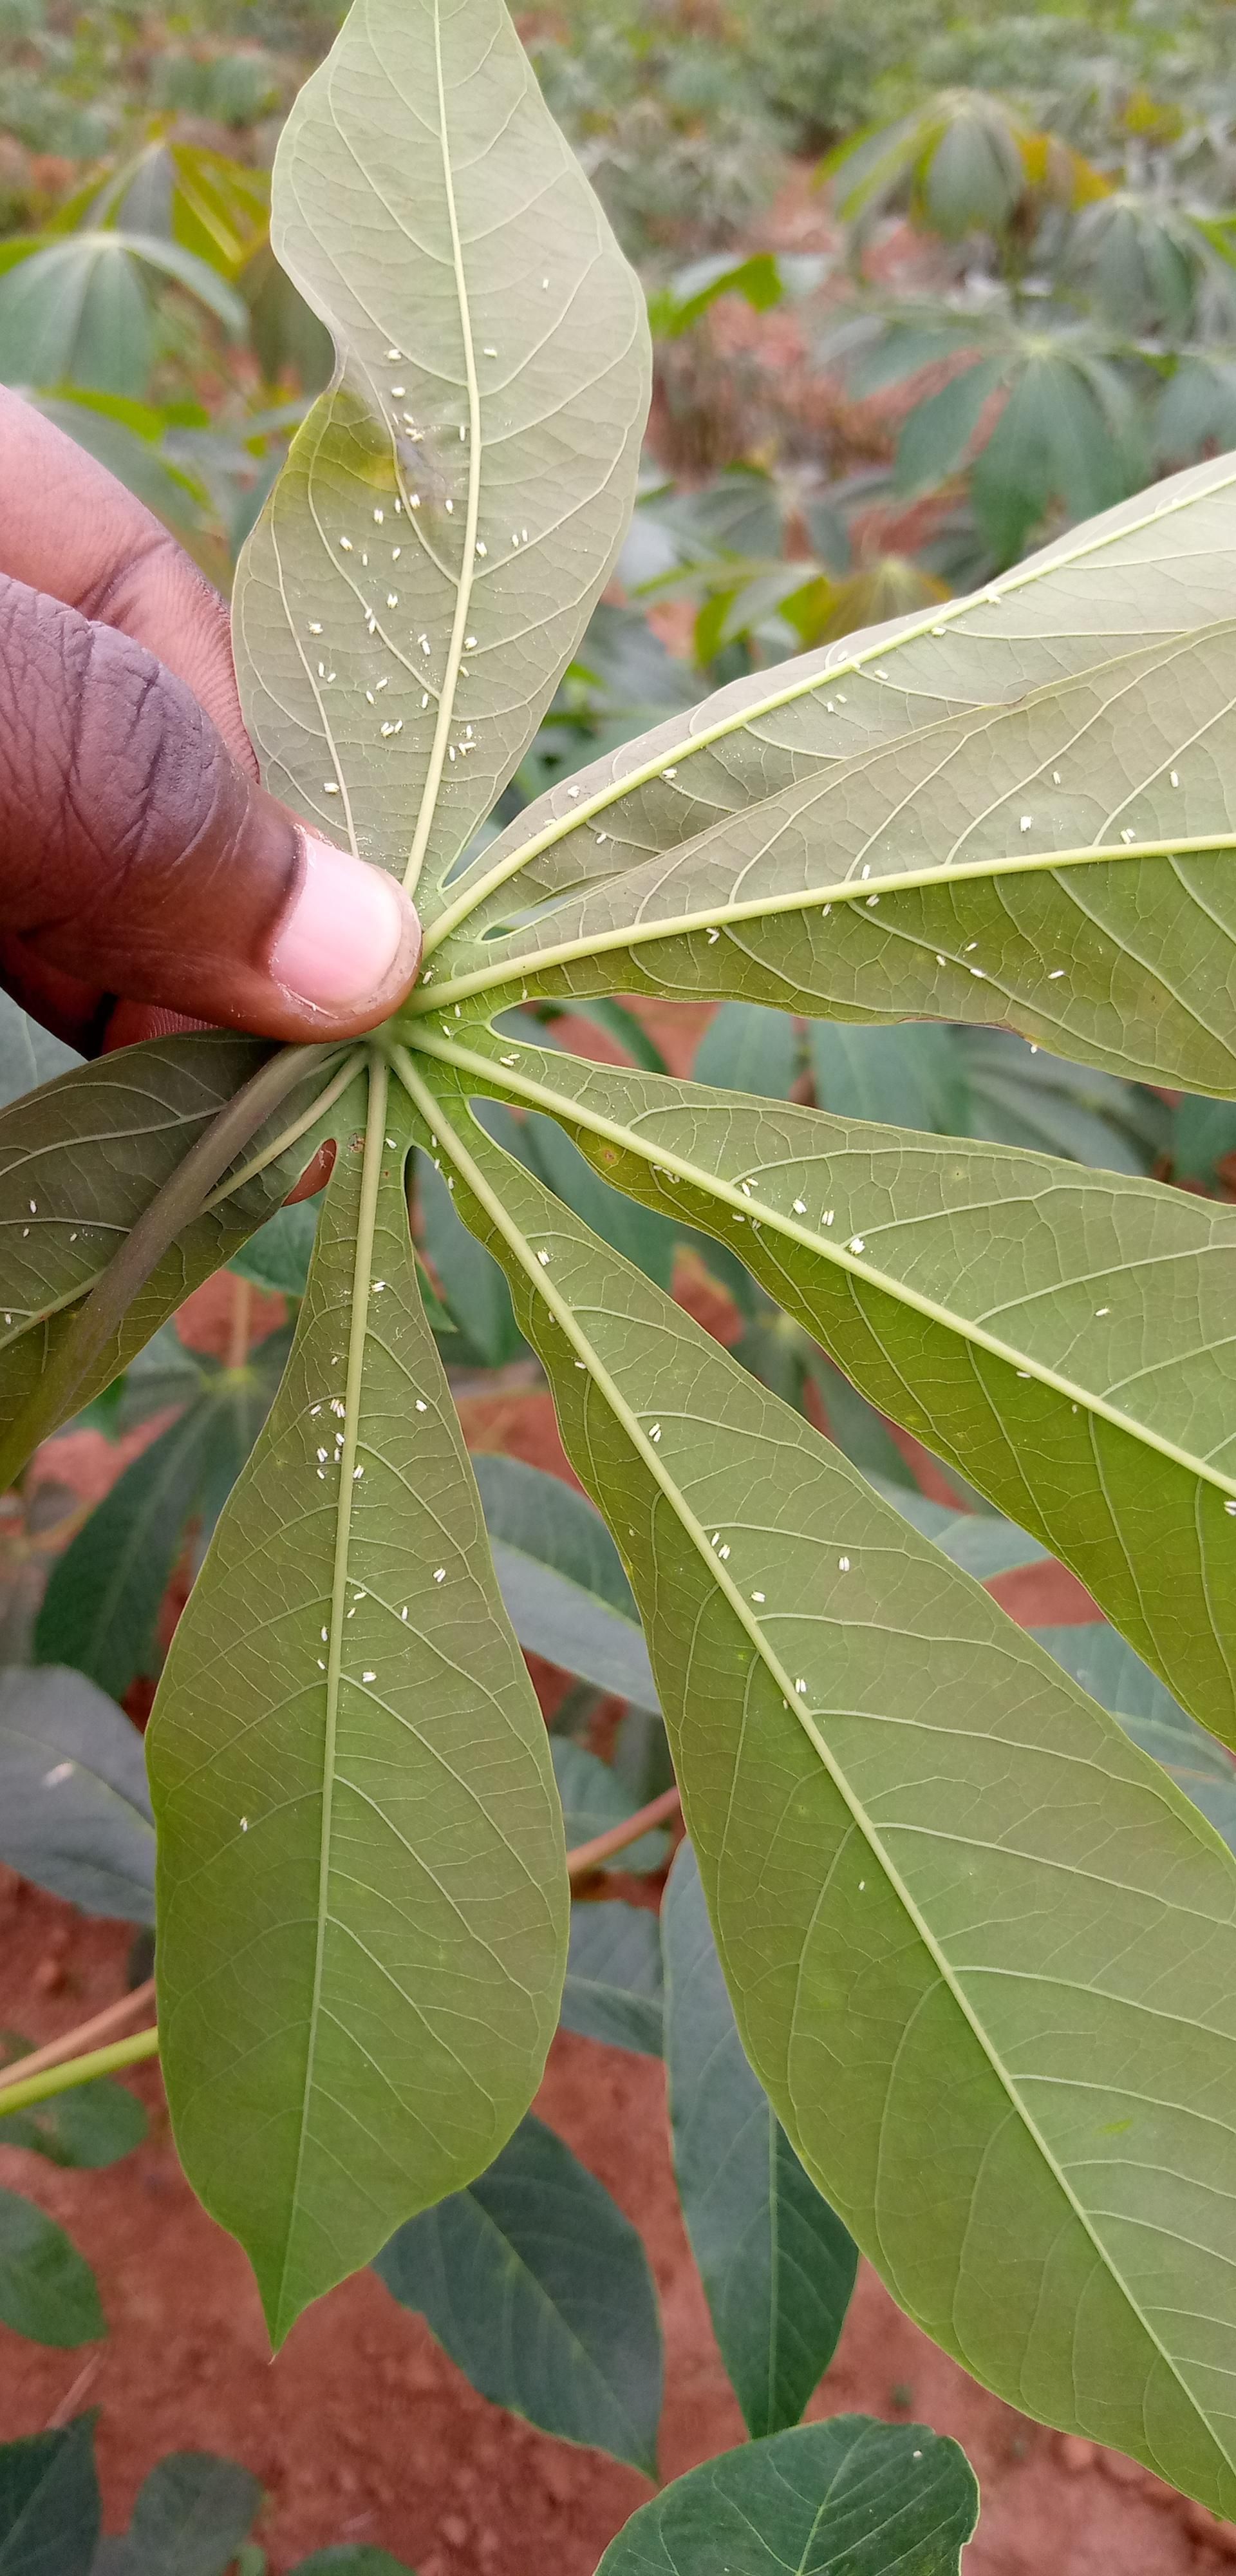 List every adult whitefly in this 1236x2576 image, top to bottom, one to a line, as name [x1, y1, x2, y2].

whitefly [541, 276, 552, 292]
whitefly [385, 346, 402, 354]
whitefly [481, 346, 500, 359]
whitefly [386, 354, 403, 361]
whitefly [386, 385, 409, 400]
whitefly [401, 410, 418, 426]
whitefly [457, 422, 470, 444]
whitefly [402, 427, 418, 437]
whitefly [409, 434, 426, 444]
whitefly [413, 493, 425, 511]
whitefly [408, 493, 417, 509]
whitefly [393, 495, 403, 514]
whitefly [443, 497, 460, 520]
whitefly [372, 507, 378, 525]
whitefly [378, 508, 388, 527]
whitefly [520, 527, 531, 545]
whitefly [510, 533, 522, 551]
whitefly [342, 536, 357, 552]
whitefly [337, 539, 348, 553]
whitefly [475, 541, 484, 558]
whitefly [480, 541, 491, 556]
whitefly [390, 544, 405, 565]
whitefly [359, 551, 370, 568]
whitefly [985, 592, 1004, 605]
whitefly [386, 592, 391, 610]
whitefly [391, 594, 398, 611]
whitefly [362, 606, 374, 621]
whitefly [367, 617, 379, 637]
whitefly [308, 621, 323, 631]
whitefly [929, 625, 948, 641]
whitefly [312, 627, 325, 636]
whitefly [415, 633, 429, 645]
whitefly [462, 636, 477, 645]
whitefly [420, 639, 432, 658]
whitefly [465, 640, 478, 652]
whitefly [836, 649, 849, 664]
whitefly [314, 660, 328, 681]
whitefly [849, 660, 865, 674]
whitefly [458, 664, 473, 680]
whitefly [872, 668, 892, 681]
whitefly [325, 670, 339, 685]
whitefly [375, 676, 391, 694]
whitefly [363, 689, 377, 707]
whitefly [418, 690, 431, 713]
whitefly [833, 692, 850, 705]
whitefly [825, 699, 838, 717]
whitefly [393, 716, 407, 736]
whitefly [379, 721, 390, 734]
whitefly [464, 723, 476, 741]
whitefly [382, 724, 395, 739]
whitefly [463, 740, 478, 750]
whitefly [457, 741, 467, 758]
whitefly [446, 743, 458, 764]
whitefly [661, 766, 679, 775]
whitefly [1166, 769, 1183, 791]
whitefly [1050, 770, 1064, 787]
whitefly [322, 782, 343, 790]
whitefly [563, 782, 585, 802]
whitefly [323, 787, 341, 795]
whitefly [1025, 813, 1033, 831]
whitefly [1019, 814, 1027, 833]
whitefly [542, 817, 558, 827]
whitefly [1126, 827, 1138, 839]
whitefly [1119, 829, 1134, 846]
whitefly [594, 831, 612, 849]
whitefly [859, 862, 872, 881]
whitefly [861, 893, 877, 907]
whitefly [869, 896, 881, 908]
whitefly [819, 902, 834, 921]
whitefly [704, 925, 718, 936]
whitefly [705, 931, 722, 946]
whitefly [961, 942, 980, 953]
whitefly [933, 952, 949, 969]
whitefly [966, 967, 985, 980]
whitefly [1044, 967, 1066, 984]
whitefly [420, 967, 434, 987]
whitefly [520, 987, 530, 1001]
whitefly [450, 1002, 464, 1021]
whitefly [440, 1023, 454, 1037]
whitefly [1027, 1042, 1043, 1056]
whitefly [507, 1052, 523, 1062]
whitefly [497, 1055, 516, 1068]
whitefly [429, 1133, 440, 1149]
whitefly [384, 1136, 401, 1152]
whitefly [430, 1156, 444, 1174]
whitefly [651, 1162, 662, 1171]
whitefly [662, 1168, 674, 1177]
whitefly [445, 1172, 456, 1192]
whitefly [667, 1175, 677, 1186]
whitefly [743, 1177, 762, 1189]
whitefly [740, 1181, 753, 1200]
whitefly [28, 1198, 39, 1215]
whitefly [793, 1198, 810, 1215]
whitefly [791, 1202, 803, 1215]
whitefly [826, 1208, 835, 1227]
whitefly [820, 1209, 829, 1226]
whitefly [729, 1211, 746, 1224]
whitefly [751, 1218, 757, 1230]
whitefly [756, 1218, 763, 1231]
whitefly [21, 1226, 32, 1238]
whitefly [68, 1231, 79, 1244]
whitefly [849, 1236, 861, 1249]
whitefly [850, 1239, 864, 1254]
whitefly [855, 1244, 866, 1256]
whitefly [541, 1248, 552, 1264]
whitefly [536, 1249, 547, 1267]
whitefly [370, 1280, 387, 1289]
whitefly [370, 1286, 386, 1294]
whitefly [1093, 1306, 1111, 1320]
whitefly [547, 1309, 561, 1324]
whitefly [3, 1311, 13, 1327]
whitefly [329, 1355, 341, 1367]
whitefly [571, 1359, 586, 1370]
whitefly [1012, 1368, 1032, 1383]
whitefly [328, 1397, 336, 1414]
whitefly [332, 1398, 340, 1414]
whitefly [415, 1399, 429, 1412]
whitefly [308, 1402, 322, 1416]
whitefly [339, 1402, 348, 1420]
whitefly [1070, 1403, 1080, 1417]
whitefly [414, 1403, 426, 1414]
whitefly [335, 1406, 343, 1420]
whitefly [646, 1421, 662, 1439]
whitefly [652, 1429, 662, 1445]
whitefly [335, 1430, 348, 1447]
whitefly [315, 1446, 326, 1464]
whitefly [320, 1446, 330, 1459]
whitefly [332, 1446, 344, 1462]
whitefly [351, 1461, 364, 1481]
whitefly [352, 1463, 366, 1484]
whitefly [314, 1467, 328, 1482]
whitefly [1222, 1499, 1236, 1508]
whitefly [1222, 1506, 1236, 1518]
whitefly [627, 1528, 637, 1538]
whitefly [709, 1529, 721, 1548]
whitefly [716, 1543, 729, 1560]
whitefly [723, 1547, 731, 1560]
whitefly [836, 1555, 844, 1574]
whitefly [843, 1555, 852, 1574]
whitefly [431, 1566, 444, 1580]
whitefly [436, 1569, 446, 1584]
whitefly [350, 1587, 370, 1602]
whitefly [753, 1589, 769, 1599]
whitefly [749, 1594, 765, 1605]
whitefly [399, 1603, 410, 1621]
whitefly [344, 1605, 359, 1622]
whitefly [318, 1623, 331, 1647]
whitefly [315, 1656, 328, 1672]
whitefly [360, 1671, 376, 1678]
whitefly [793, 1674, 801, 1694]
whitefly [361, 1675, 378, 1685]
whitefly [800, 1676, 810, 1694]
whitefly [779, 1697, 791, 1712]
whitefly [236, 1815, 247, 1826]
whitefly [241, 1820, 248, 1832]
whitefly [857, 1879, 867, 1893]